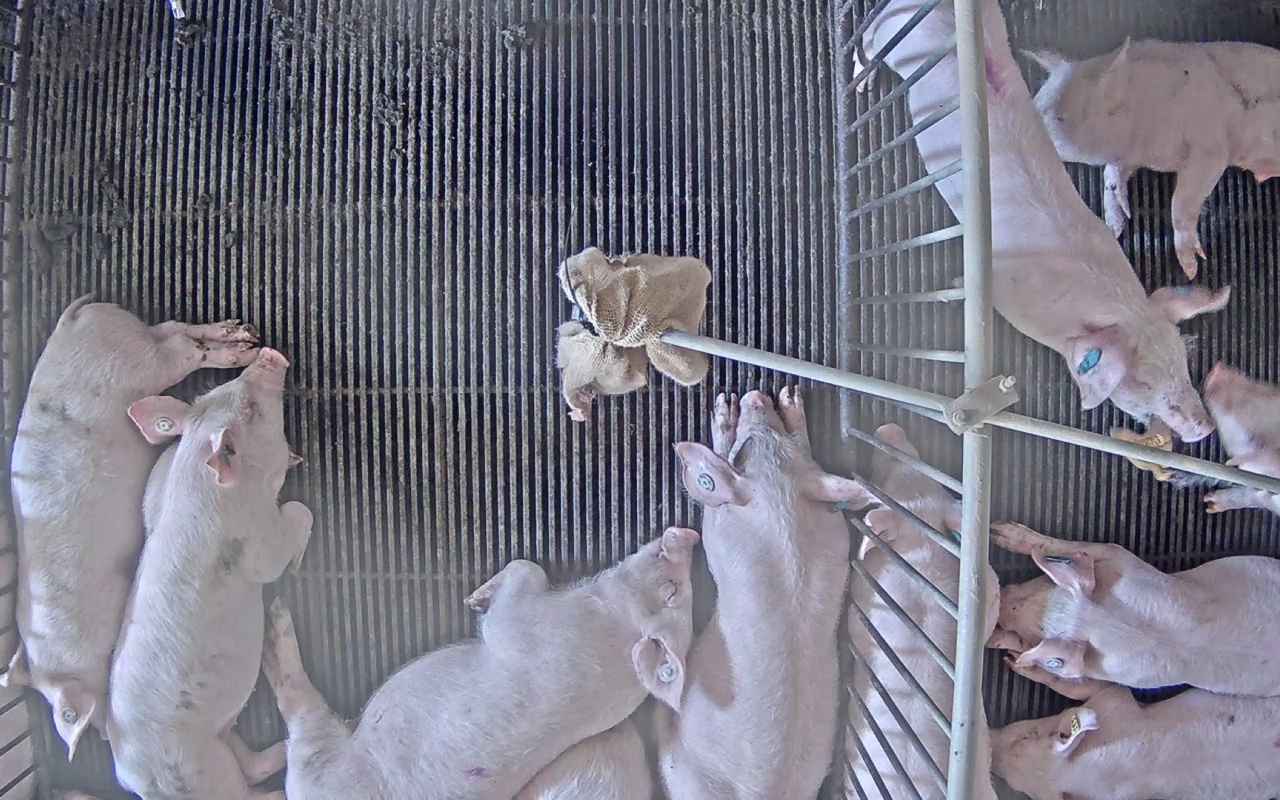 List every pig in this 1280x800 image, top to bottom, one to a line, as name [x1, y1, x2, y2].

pig [854, 2, 1231, 446]
pig [1020, 38, 1279, 282]
pig [1, 293, 264, 760]
pig [106, 348, 314, 799]
pig [1202, 358, 1279, 522]
pig [650, 382, 872, 800]
pig [843, 423, 1002, 799]
pig [985, 518, 1278, 698]
pig [261, 525, 701, 799]
pig [988, 650, 1279, 799]
pig [512, 719, 653, 799]